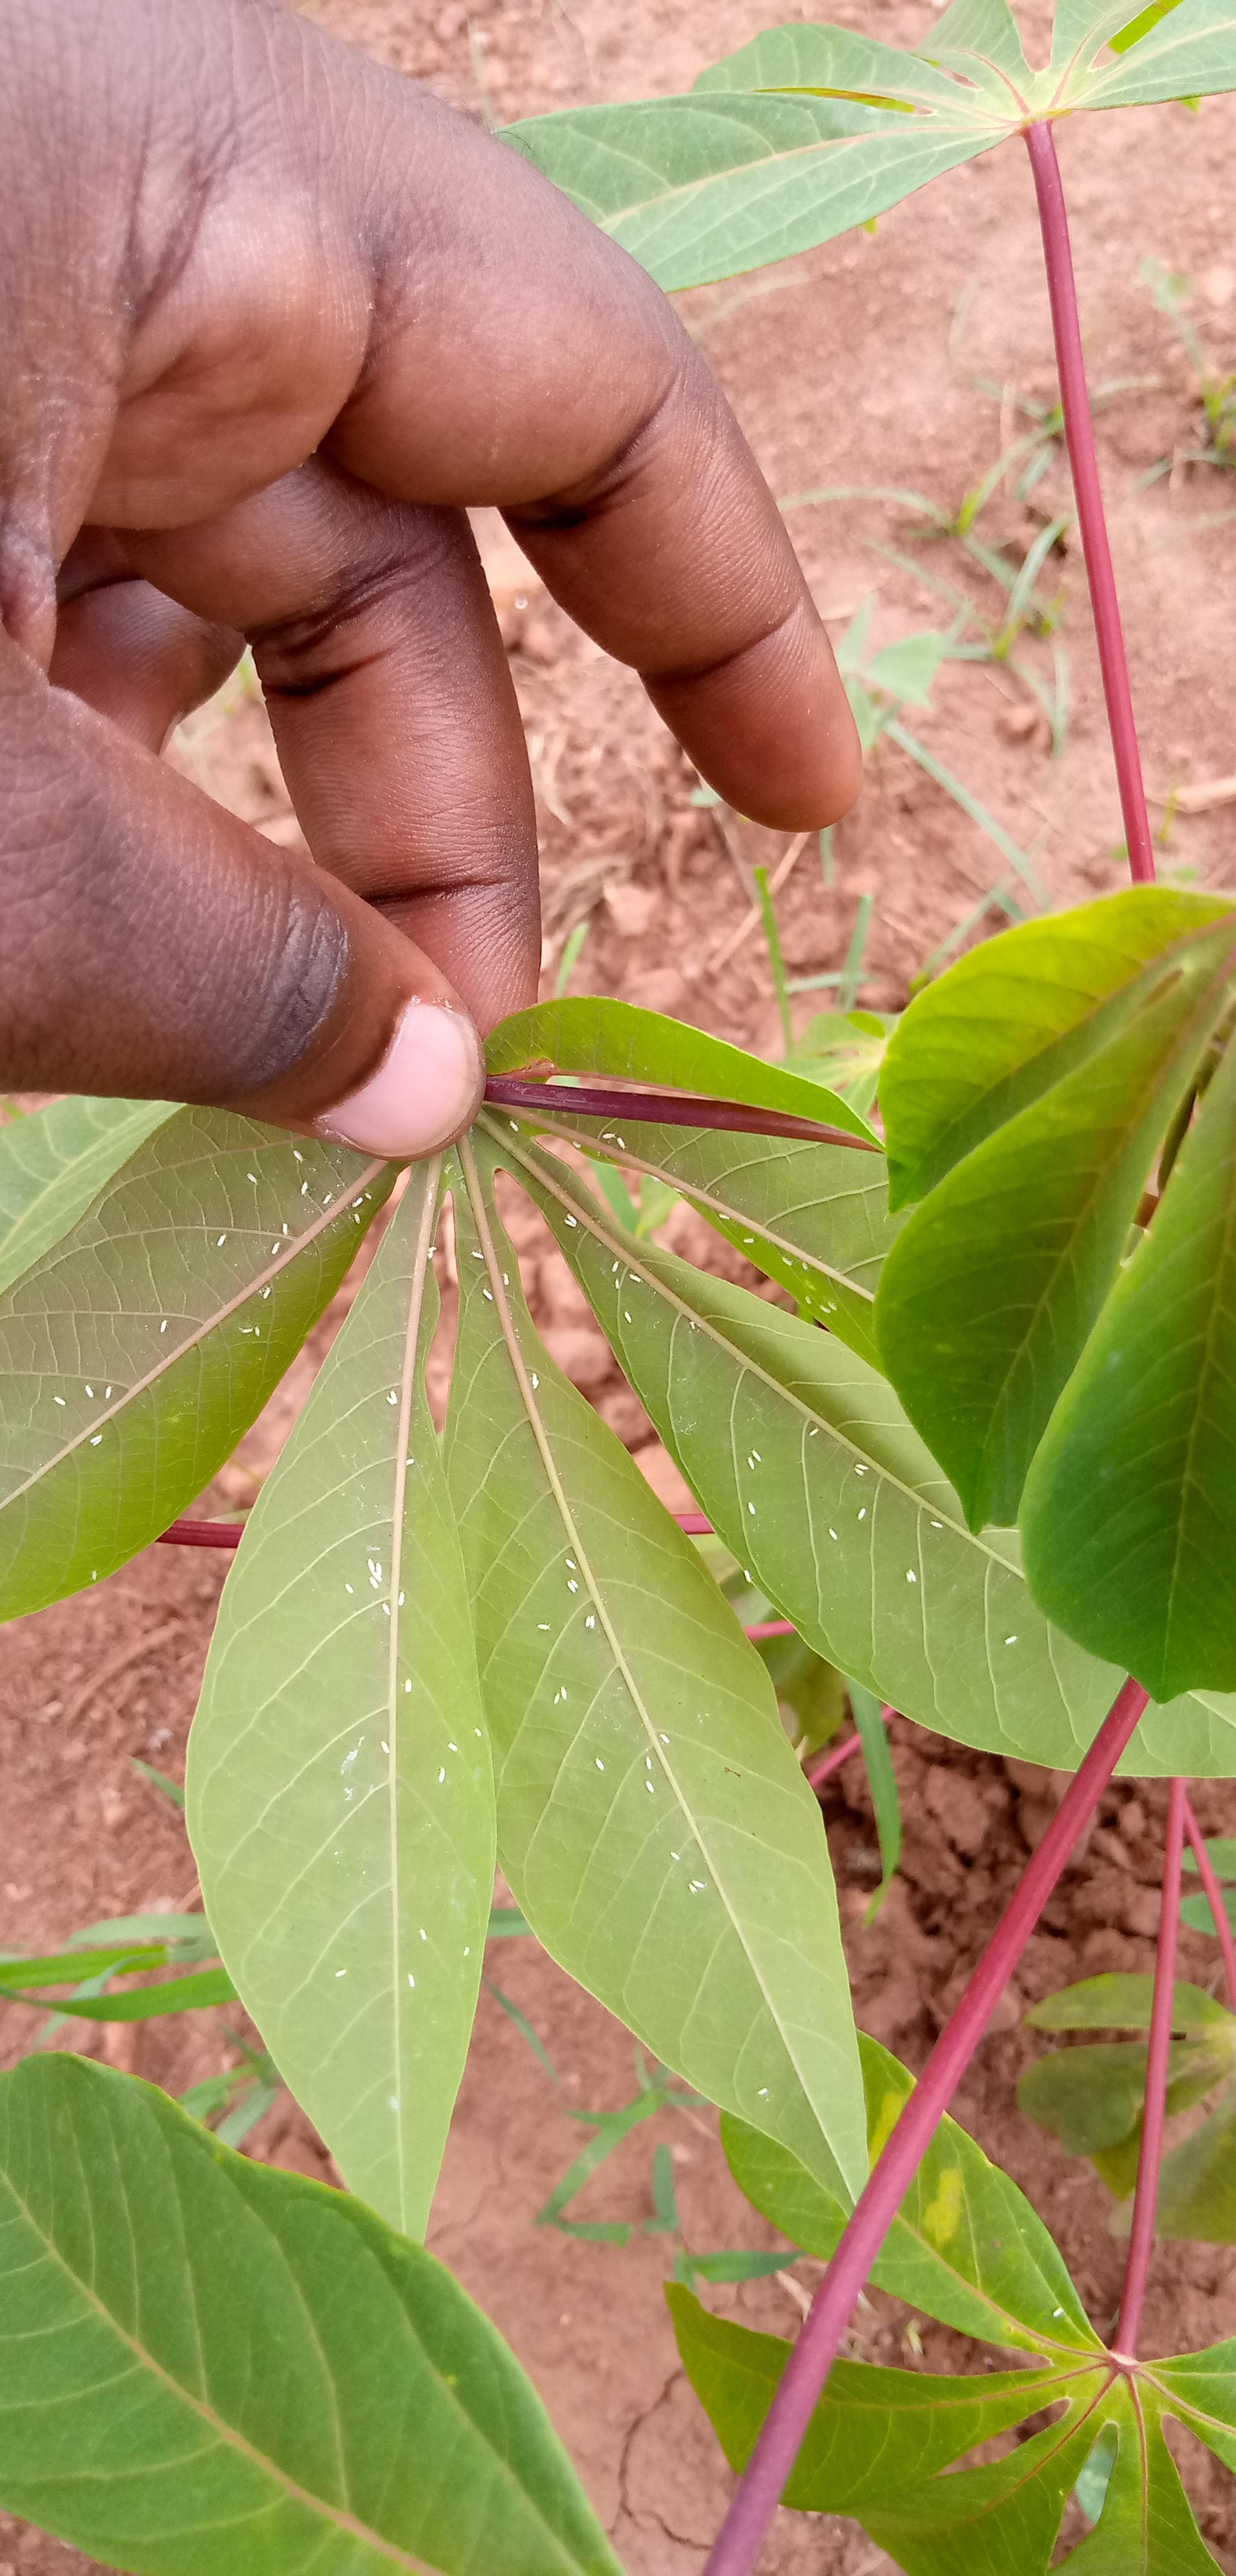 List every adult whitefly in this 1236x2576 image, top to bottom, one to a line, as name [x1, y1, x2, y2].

whitefly [507, 1118, 523, 1133]
whitefly [601, 1131, 617, 1140]
whitefly [615, 1135, 628, 1151]
whitefly [571, 1140, 585, 1150]
whitefly [292, 1148, 306, 1163]
whitefly [245, 1171, 259, 1184]
whitefly [298, 1179, 310, 1197]
whitefly [363, 1190, 374, 1201]
whitefly [321, 1191, 333, 1206]
whitefly [350, 1195, 364, 1209]
whitefly [717, 1211, 732, 1222]
whitefly [352, 1211, 362, 1226]
whitefly [566, 1212, 578, 1225]
whitefly [562, 1218, 576, 1228]
whitefly [281, 1221, 291, 1236]
whitefly [215, 1231, 229, 1248]
whitefly [740, 1235, 756, 1245]
whitefly [269, 1240, 282, 1257]
whitefly [426, 1244, 439, 1252]
whitefly [469, 1249, 485, 1260]
whitefly [427, 1251, 434, 1261]
whitefly [780, 1255, 794, 1268]
whitefly [610, 1257, 621, 1273]
whitefly [800, 1260, 810, 1271]
whitefly [500, 1270, 510, 1287]
whitefly [628, 1272, 642, 1284]
whitefly [613, 1277, 621, 1290]
whitefly [260, 1283, 274, 1300]
whitefly [481, 1285, 496, 1303]
whitefly [803, 1294, 814, 1305]
whitefly [827, 1300, 839, 1312]
whitefly [817, 1303, 832, 1315]
whitefly [621, 1309, 635, 1325]
whitefly [158, 1318, 169, 1334]
whitefly [689, 1320, 697, 1332]
whitefly [254, 1324, 261, 1339]
whitefly [240, 1326, 253, 1335]
whitefly [531, 1371, 538, 1386]
whitefly [532, 1379, 540, 1390]
whitefly [82, 1383, 97, 1399]
whitefly [103, 1383, 114, 1400]
whitefly [389, 1390, 398, 1405]
whitefly [51, 1395, 68, 1407]
whitefly [385, 1396, 394, 1406]
whitefly [807, 1425, 822, 1439]
whitefly [89, 1433, 104, 1444]
whitefly [91, 1438, 104, 1448]
whitefly [750, 1448, 763, 1463]
whitefly [745, 1454, 756, 1470]
whitefly [405, 1457, 418, 1468]
whitefly [854, 1463, 871, 1472]
whitefly [854, 1467, 865, 1477]
whitefly [746, 1500, 758, 1517]
whitefly [854, 1505, 868, 1522]
whitefly [928, 1520, 945, 1531]
whitefly [825, 1525, 839, 1542]
whitefly [367, 1557, 375, 1573]
whitefly [563, 1557, 579, 1571]
whitefly [376, 1560, 383, 1574]
whitefly [742, 1567, 753, 1584]
whitefly [908, 1568, 919, 1583]
whitefly [89, 1569, 99, 1584]
whitefly [904, 1571, 912, 1584]
whitefly [371, 1573, 384, 1583]
whitefly [368, 1575, 380, 1591]
whitefly [570, 1578, 579, 1590]
whitefly [566, 1579, 577, 1595]
whitefly [343, 1582, 355, 1596]
whitefly [397, 1589, 407, 1607]
whitefly [380, 1602, 393, 1617]
whitefly [590, 1613, 595, 1631]
whitefly [585, 1613, 590, 1628]
whitefly [536, 1622, 552, 1632]
whitefly [1002, 1633, 1020, 1647]
whitefly [402, 1676, 415, 1695]
whitefly [559, 1685, 569, 1701]
whitefly [552, 1691, 561, 1706]
whitefly [472, 1725, 485, 1738]
whitefly [658, 1731, 671, 1745]
whitefly [380, 1736, 392, 1756]
whitefly [445, 1740, 461, 1755]
whitefly [644, 1754, 655, 1771]
whitefly [594, 1756, 606, 1773]
whitefly [436, 1765, 449, 1784]
whitefly [644, 1779, 657, 1795]
whitefly [669, 1850, 682, 1862]
whitefly [690, 1879, 706, 1889]
whitefly [688, 1882, 698, 1895]
whitefly [418, 1926, 430, 1944]
whitefly [462, 1943, 471, 1958]
whitefly [333, 1966, 349, 1980]
whitefly [404, 1971, 420, 1990]
whitefly [754, 2085, 770, 2096]